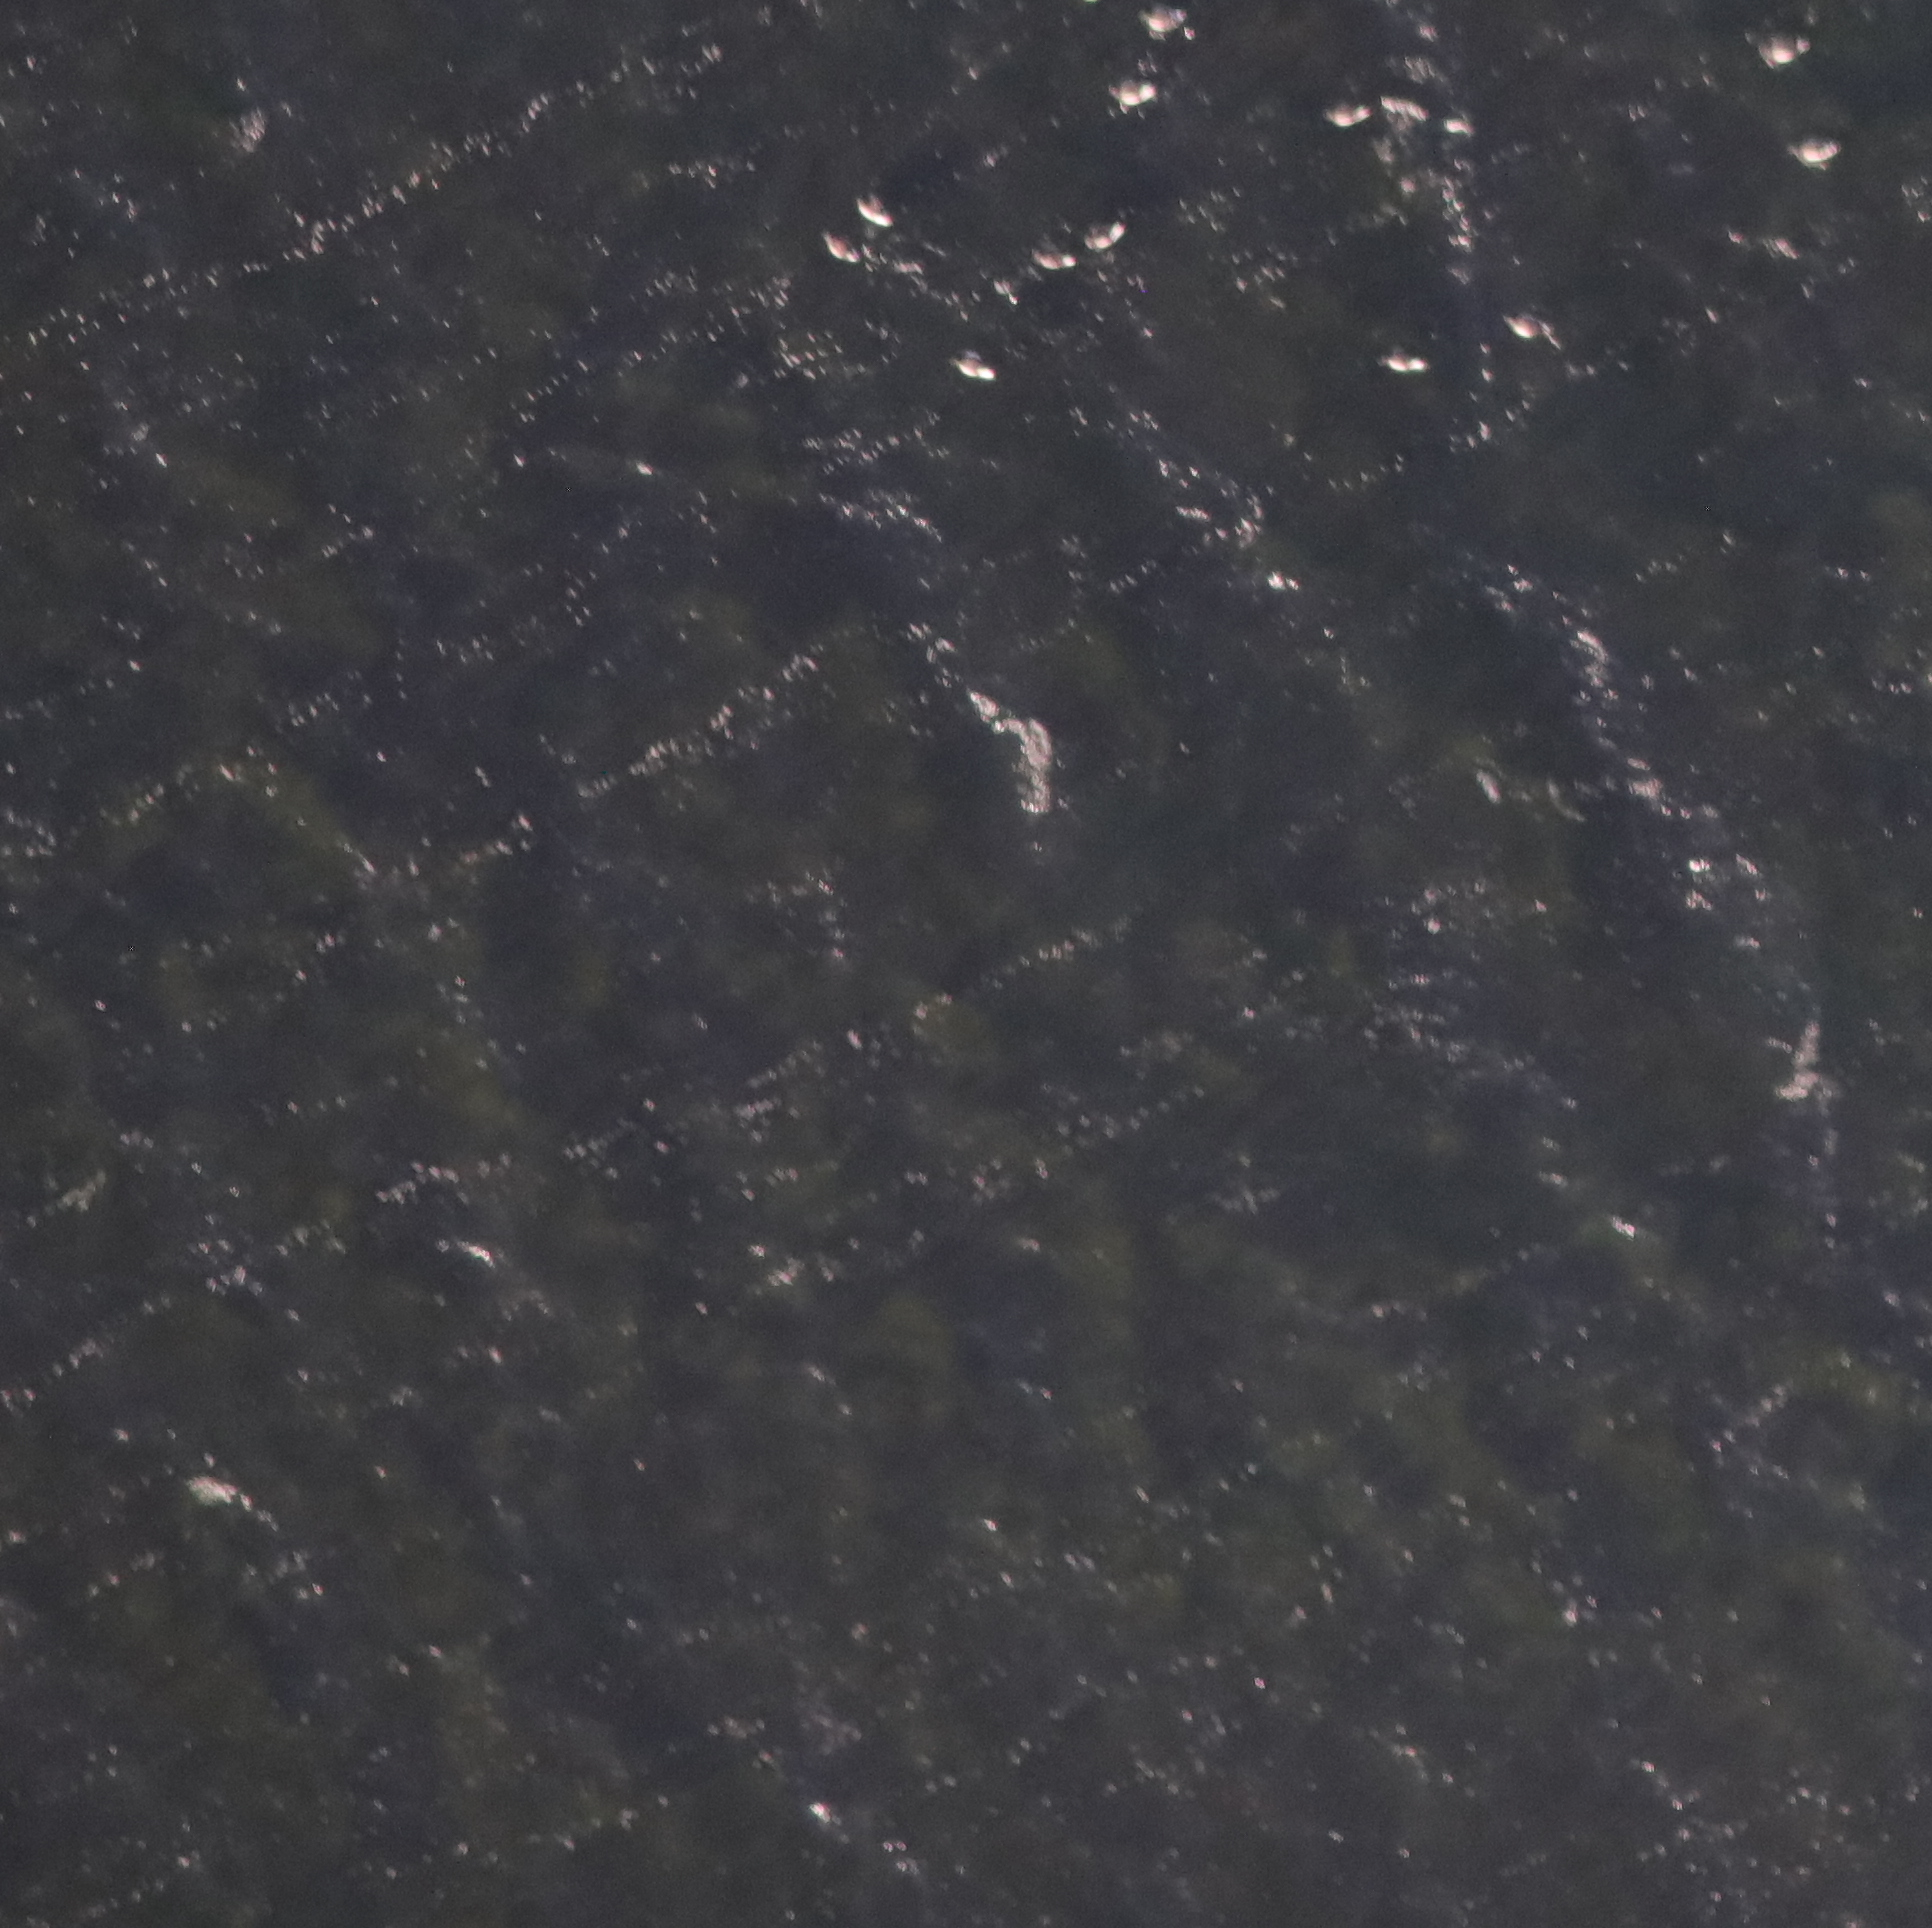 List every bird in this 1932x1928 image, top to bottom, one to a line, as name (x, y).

brant (1164, 17)
brant (1781, 46)
brant (1133, 92)
brant (1347, 115)
brant (1817, 148)
brant (872, 214)
brant (1110, 236)
brant (842, 251)
brant (1055, 261)
brant (1531, 328)
brant (1403, 364)
brant (974, 372)